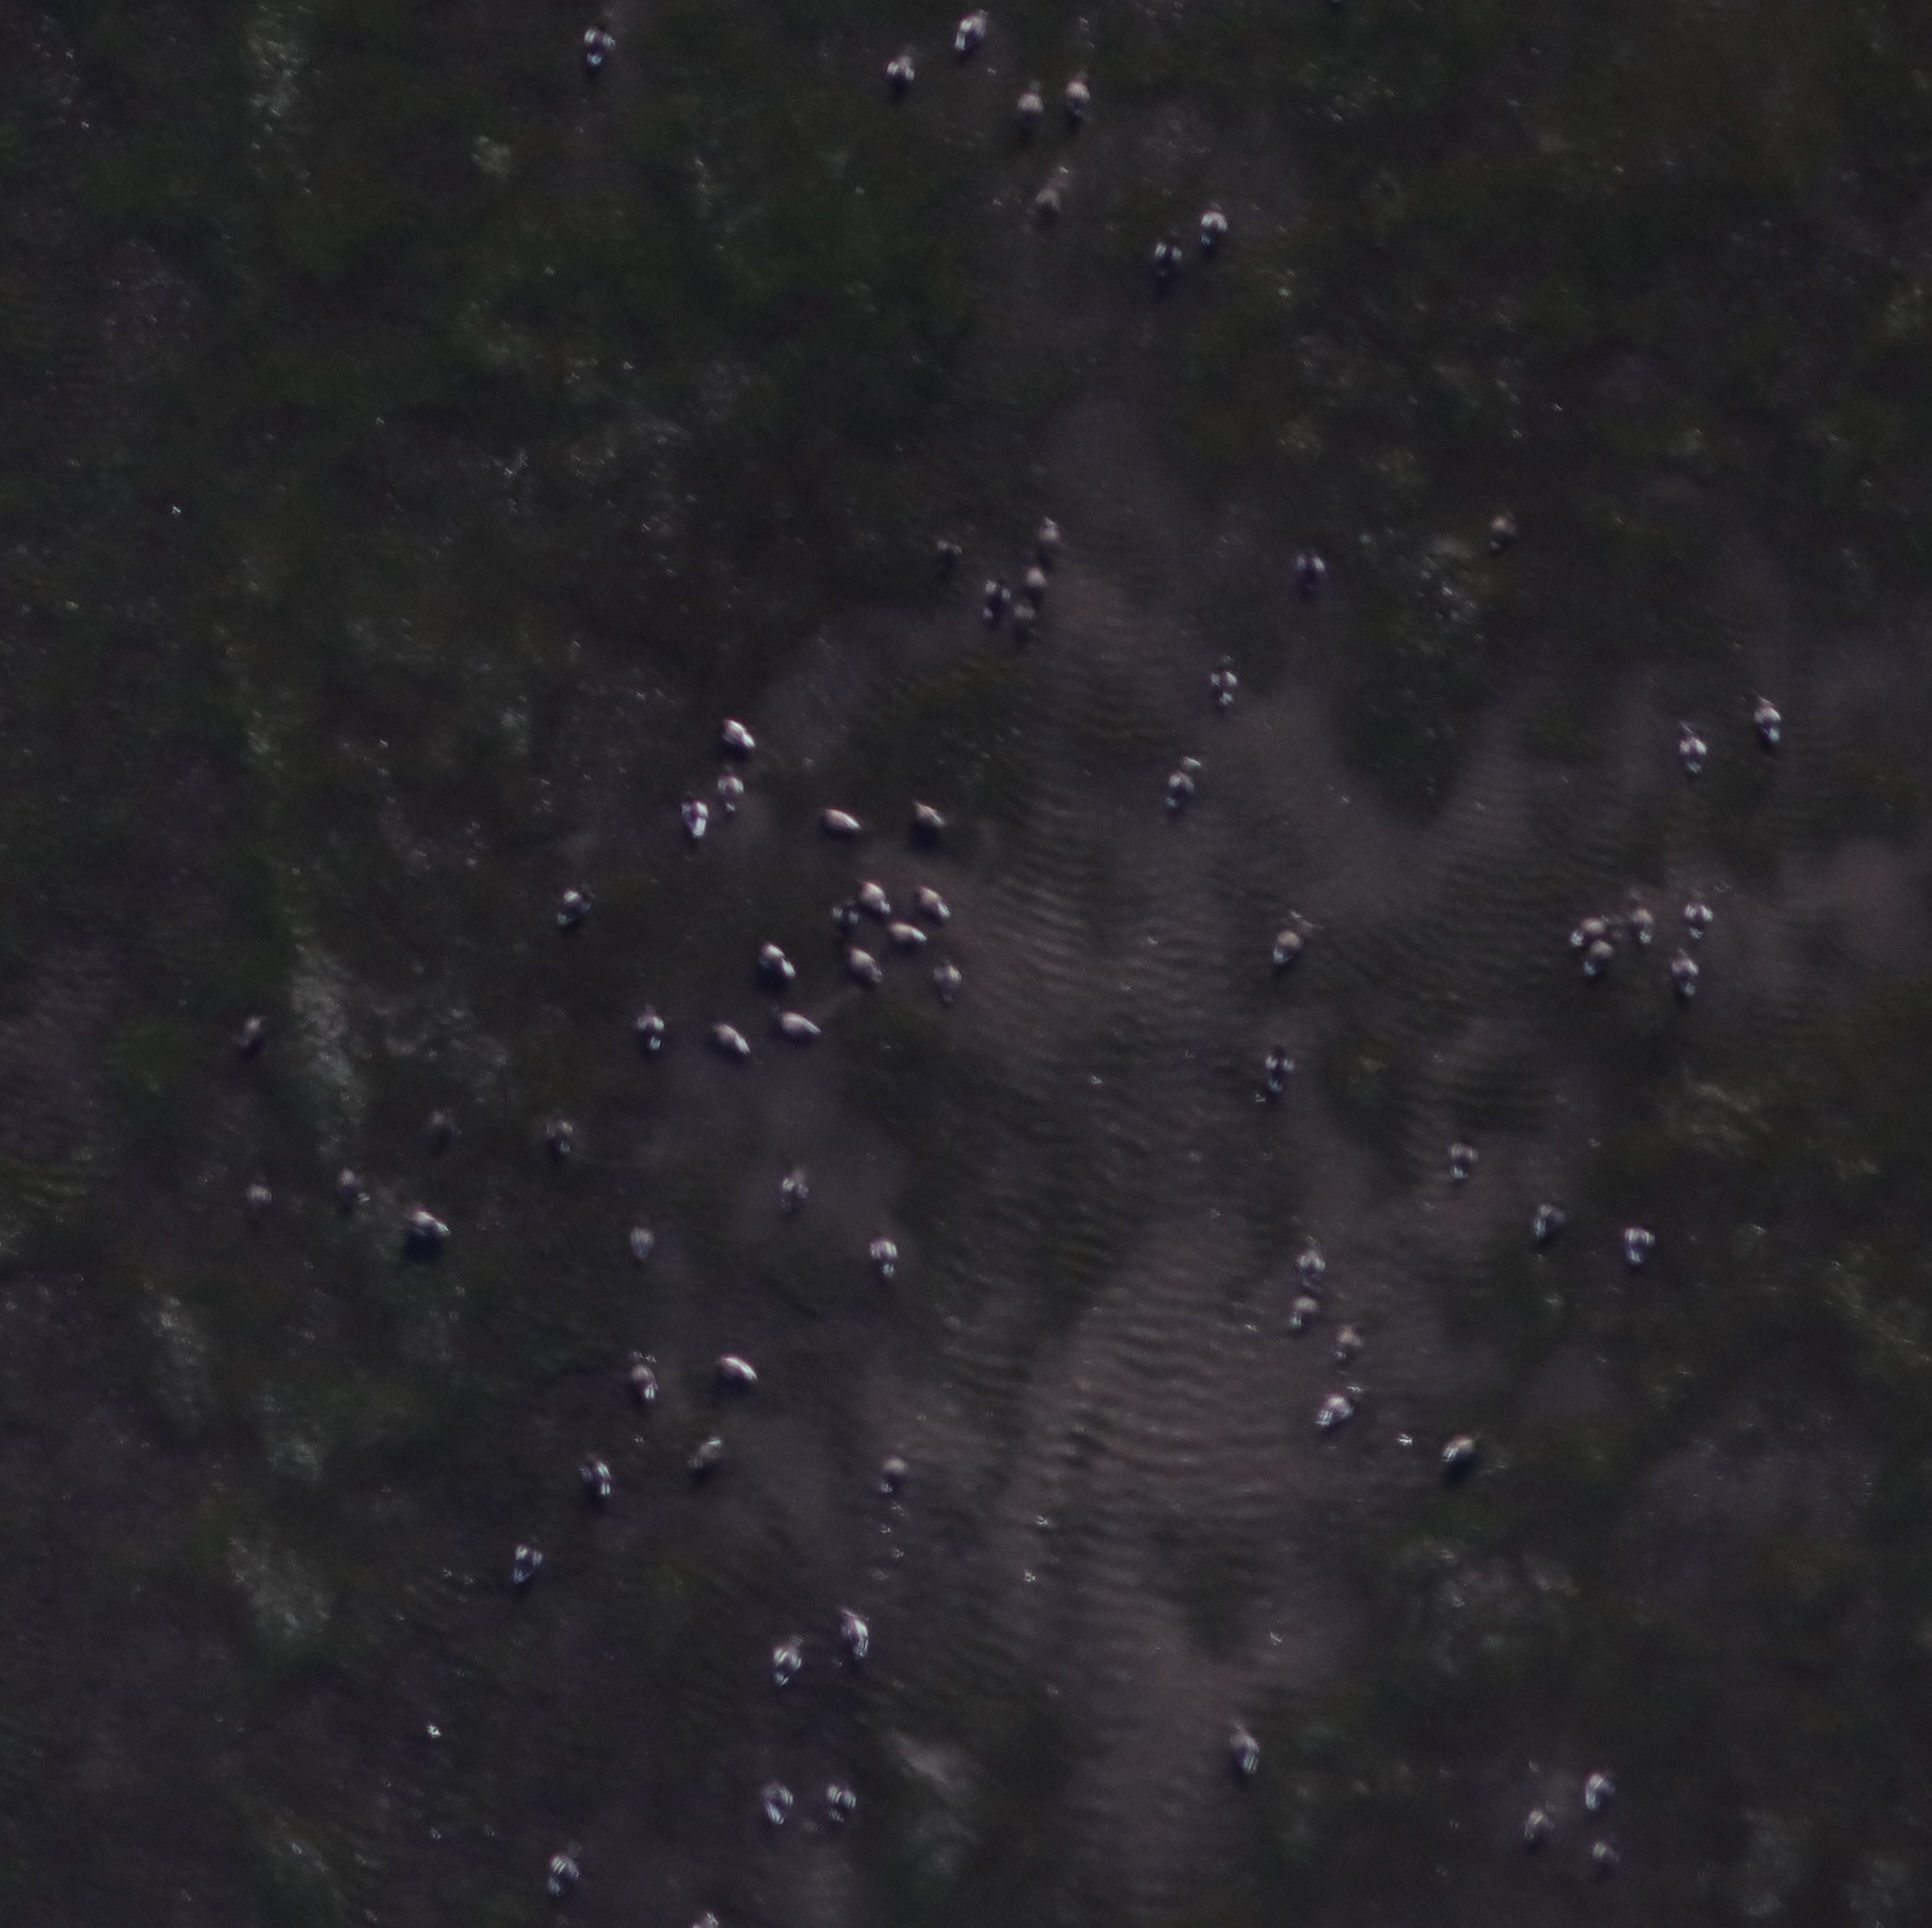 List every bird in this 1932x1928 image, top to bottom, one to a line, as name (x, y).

brant (977, 26)
brant (601, 41)
brant (899, 73)
brant (1083, 95)
brant (1035, 114)
brant (1054, 206)
brant (1211, 214)
brant (1179, 252)
brant (1063, 528)
brant (1495, 530)
brant (950, 553)
brant (1305, 566)
brant (996, 589)
brant (1037, 592)
brant (1020, 621)
brant (1222, 682)
brant (1768, 732)
brant (735, 741)
brant (1687, 753)
brant (1184, 780)
brant (741, 787)
brant (693, 812)
brant (837, 819)
brant (922, 822)
brant (874, 893)
brant (934, 899)
brant (581, 901)
brant (1697, 913)
brant (1648, 924)
brant (840, 926)
brant (1291, 940)
brant (911, 941)
brant (1599, 945)
brant (774, 956)
brant (871, 970)
brant (1694, 978)
brant (948, 983)
brant (249, 1029)
brant (657, 1030)
brant (795, 1033)
brant (737, 1042)
brant (1287, 1078)
brant (565, 1141)
brant (1464, 1158)
brant (352, 1187)
brant (793, 1189)
brant (257, 1193)
brant (1541, 1222)
brant (430, 1224)
brant (642, 1235)
brant (1643, 1245)
brant (887, 1259)
brant (1312, 1264)
brant (1305, 1311)
brant (1343, 1343)
brant (735, 1365)
brant (646, 1384)
brant (1336, 1409)
brant (1462, 1450)
brant (711, 1462)
brant (596, 1473)
brant (890, 1474)
brant (527, 1563)
brant (853, 1632)
brant (794, 1674)
brant (1250, 1746)
brant (1603, 1787)
brant (776, 1800)
brant (847, 1802)
brant (1545, 1824)
brant (1609, 1864)
brant (571, 1870)